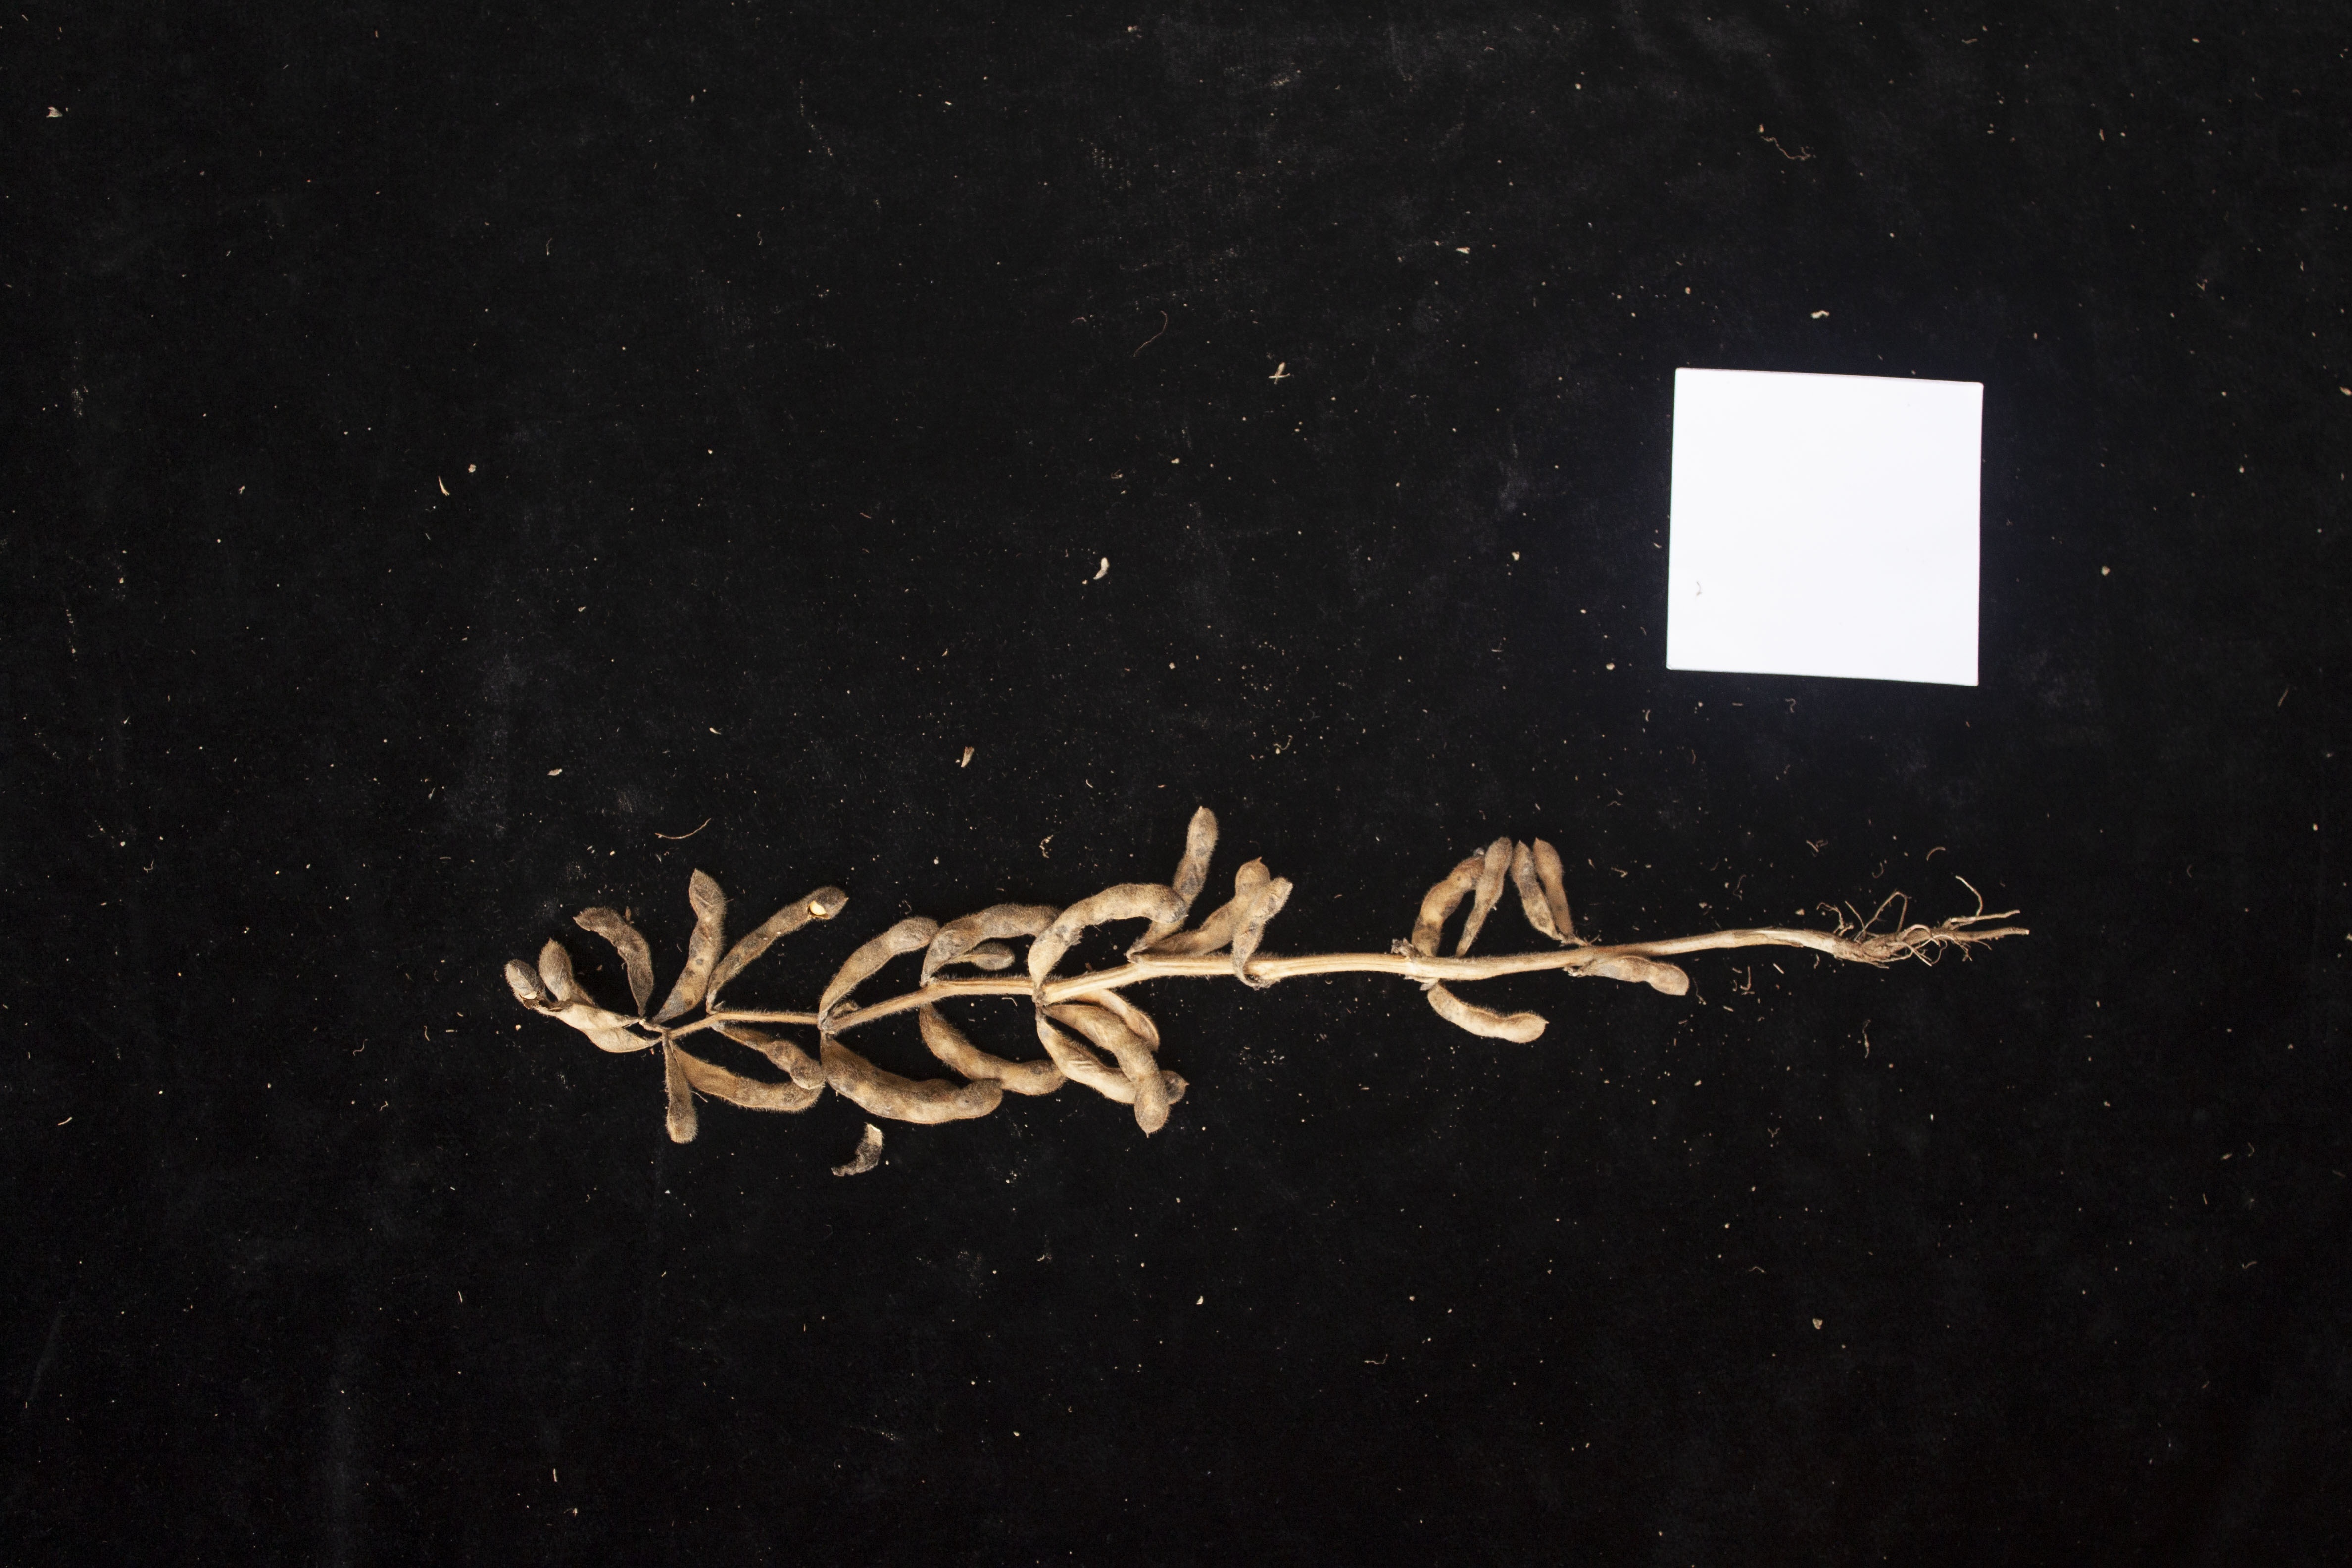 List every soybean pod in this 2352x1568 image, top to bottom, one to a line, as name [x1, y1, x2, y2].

soybean pod [1128, 808, 1218, 955]
soybean pod [1456, 837, 1515, 958]
soybean pod [1534, 840, 1572, 937]
soybean pod [1511, 845, 1562, 941]
soybean pod [1415, 856, 1494, 955]
soybean pod [1234, 861, 1269, 985]
soybean pod [653, 869, 726, 1023]
soybean pod [1150, 878, 1291, 960]
soybean pod [1027, 885, 1189, 988]
soybean pod [706, 888, 847, 1011]
soybean pod [921, 904, 1082, 987]
soybean pod [576, 908, 655, 1010]
soybean pod [817, 917, 941, 1029]
soybean pod [539, 943, 658, 1054]
soybean pod [948, 945, 1015, 972]
soybean pod [1574, 955, 1689, 996]
soybean pod [505, 960, 644, 1032]
soybean pod [1429, 984, 1545, 1043]
soybean pod [1038, 988, 1162, 1051]
soybean pod [919, 1001, 1070, 1097]
soybean pod [1042, 1006, 1169, 1135]
soybean pod [1036, 1012, 1186, 1106]
soybean pod [711, 1025, 826, 1089]
soybean pod [662, 1029, 697, 1143]
soybean pod [821, 1033, 1003, 1126]
soybean pod [668, 1041, 824, 1113]